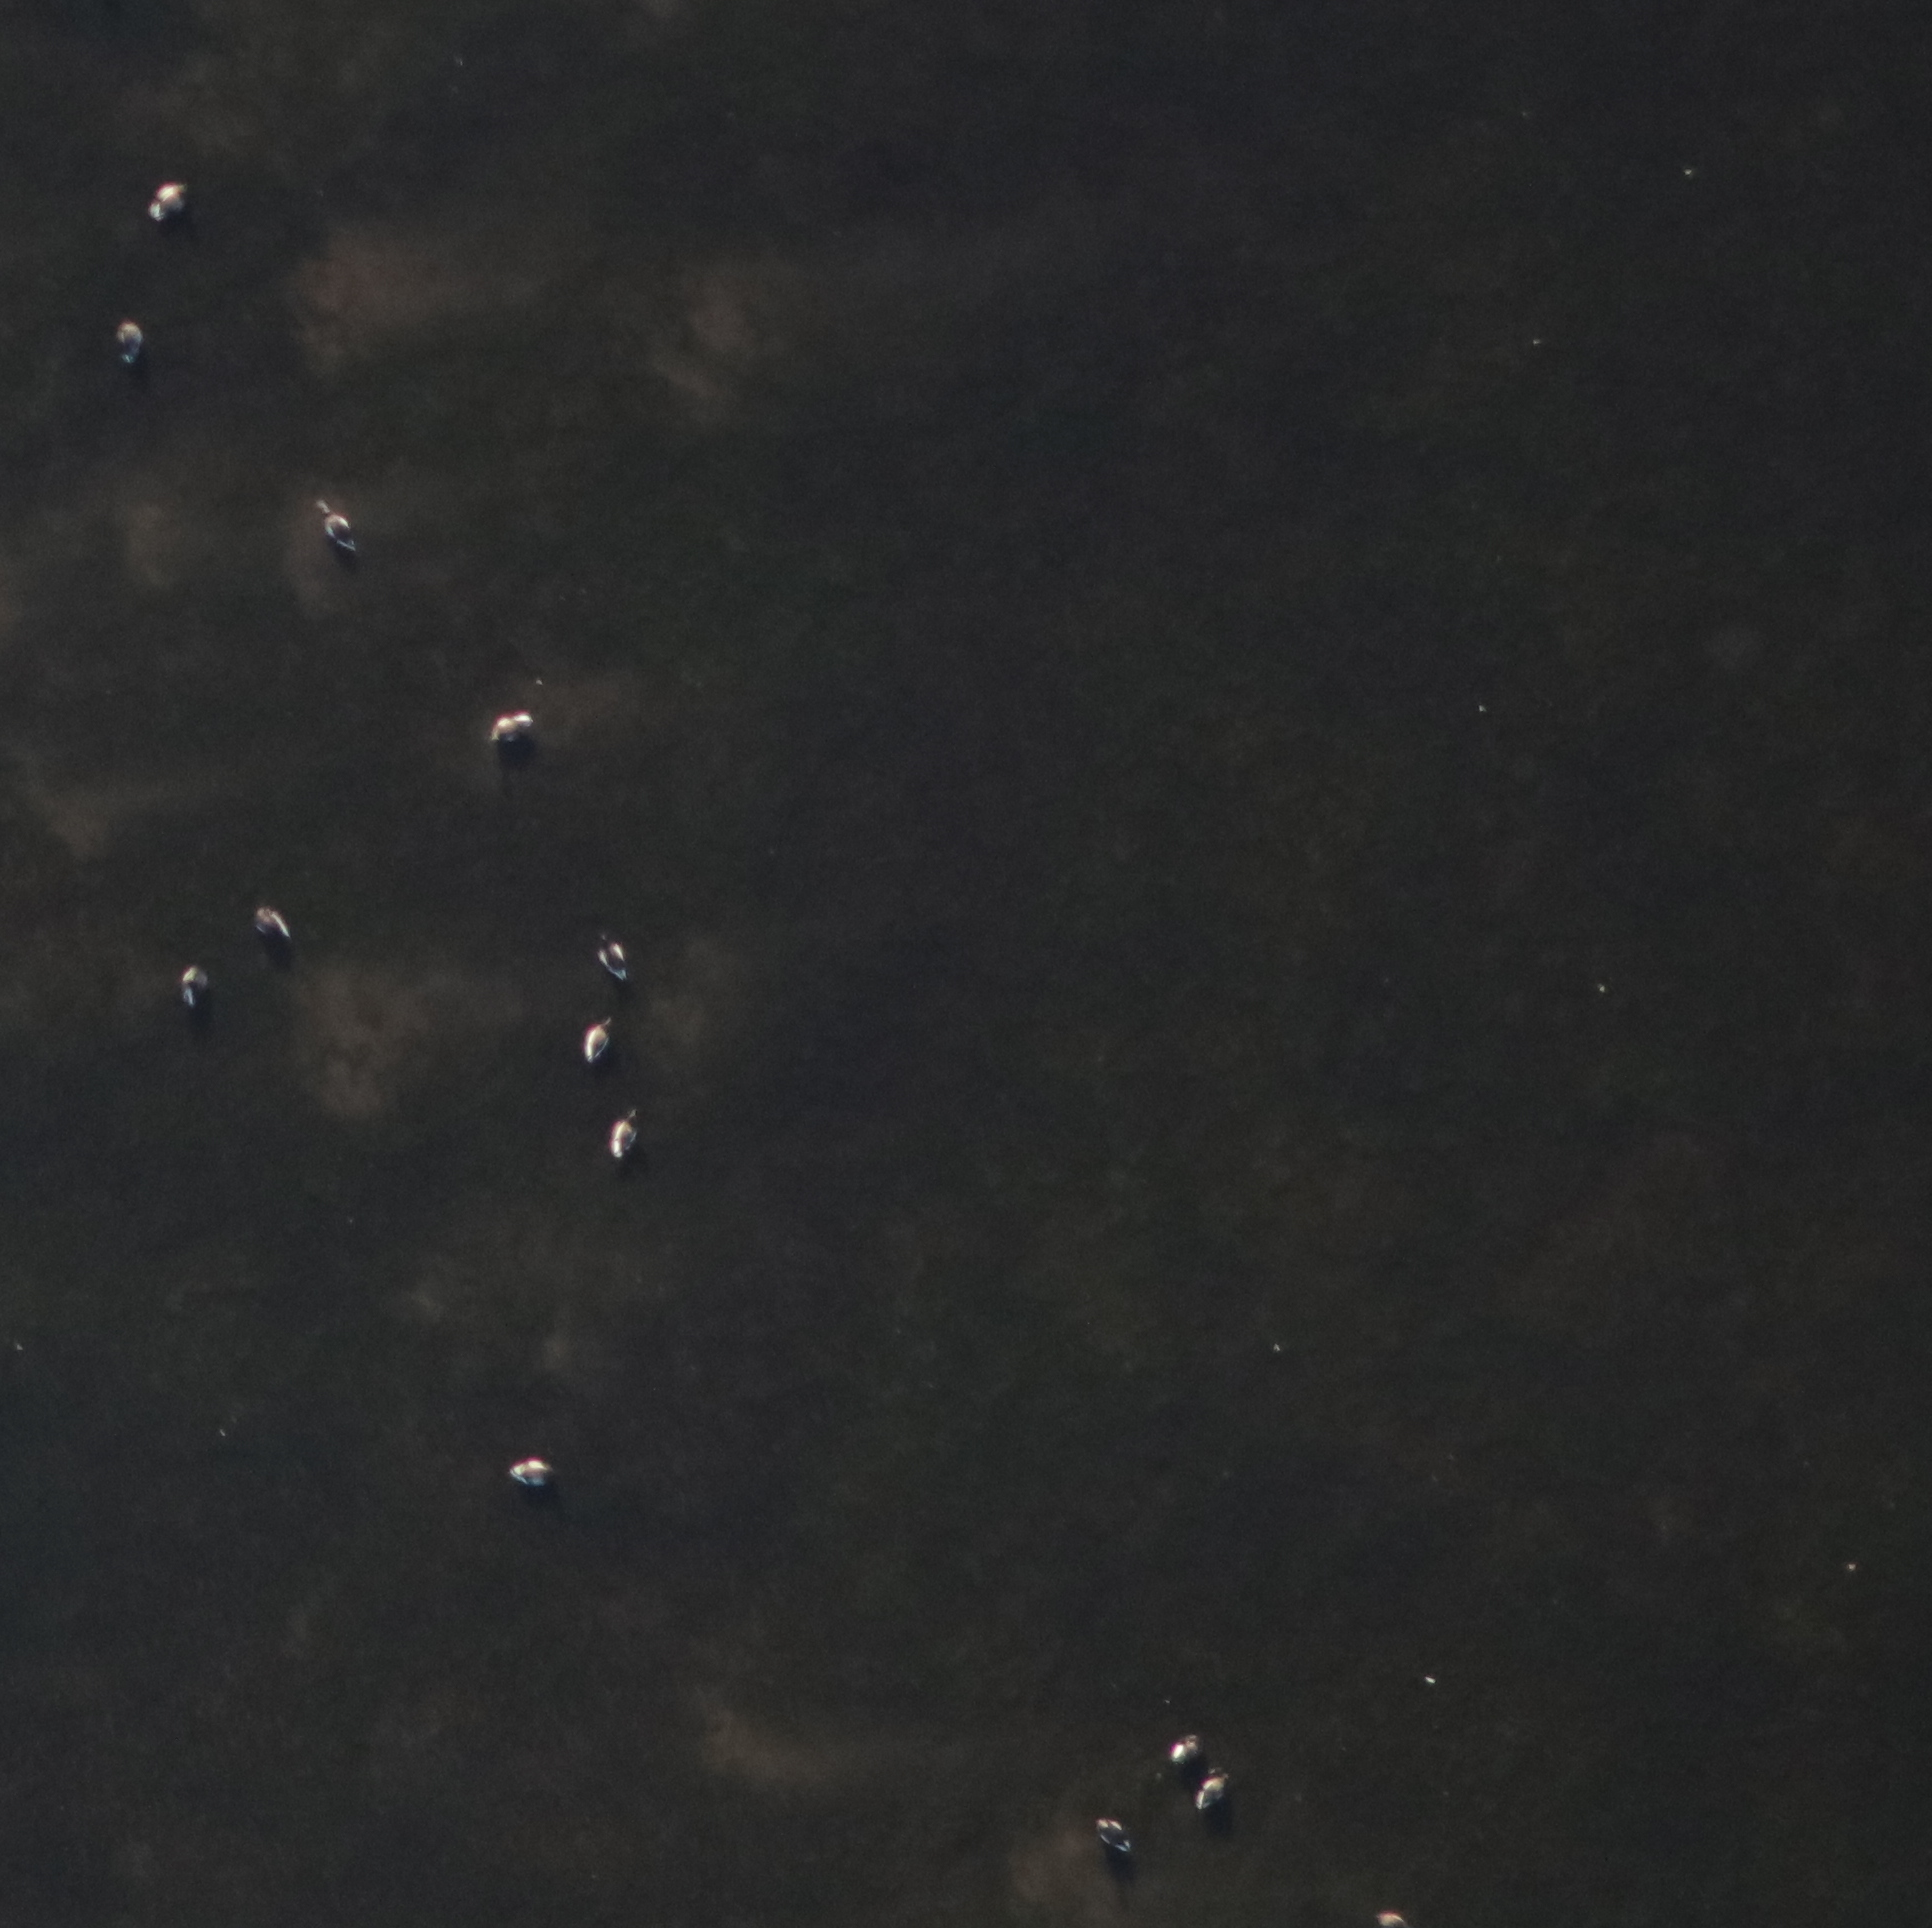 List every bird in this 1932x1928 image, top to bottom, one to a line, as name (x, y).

brant (168, 203)
brant (129, 338)
brant (338, 528)
brant (512, 728)
brant (272, 923)
brant (612, 956)
brant (195, 984)
brant (597, 1038)
brant (624, 1137)
brant (535, 1473)
brant (1183, 1741)
brant (1212, 1790)
brant (1111, 1835)